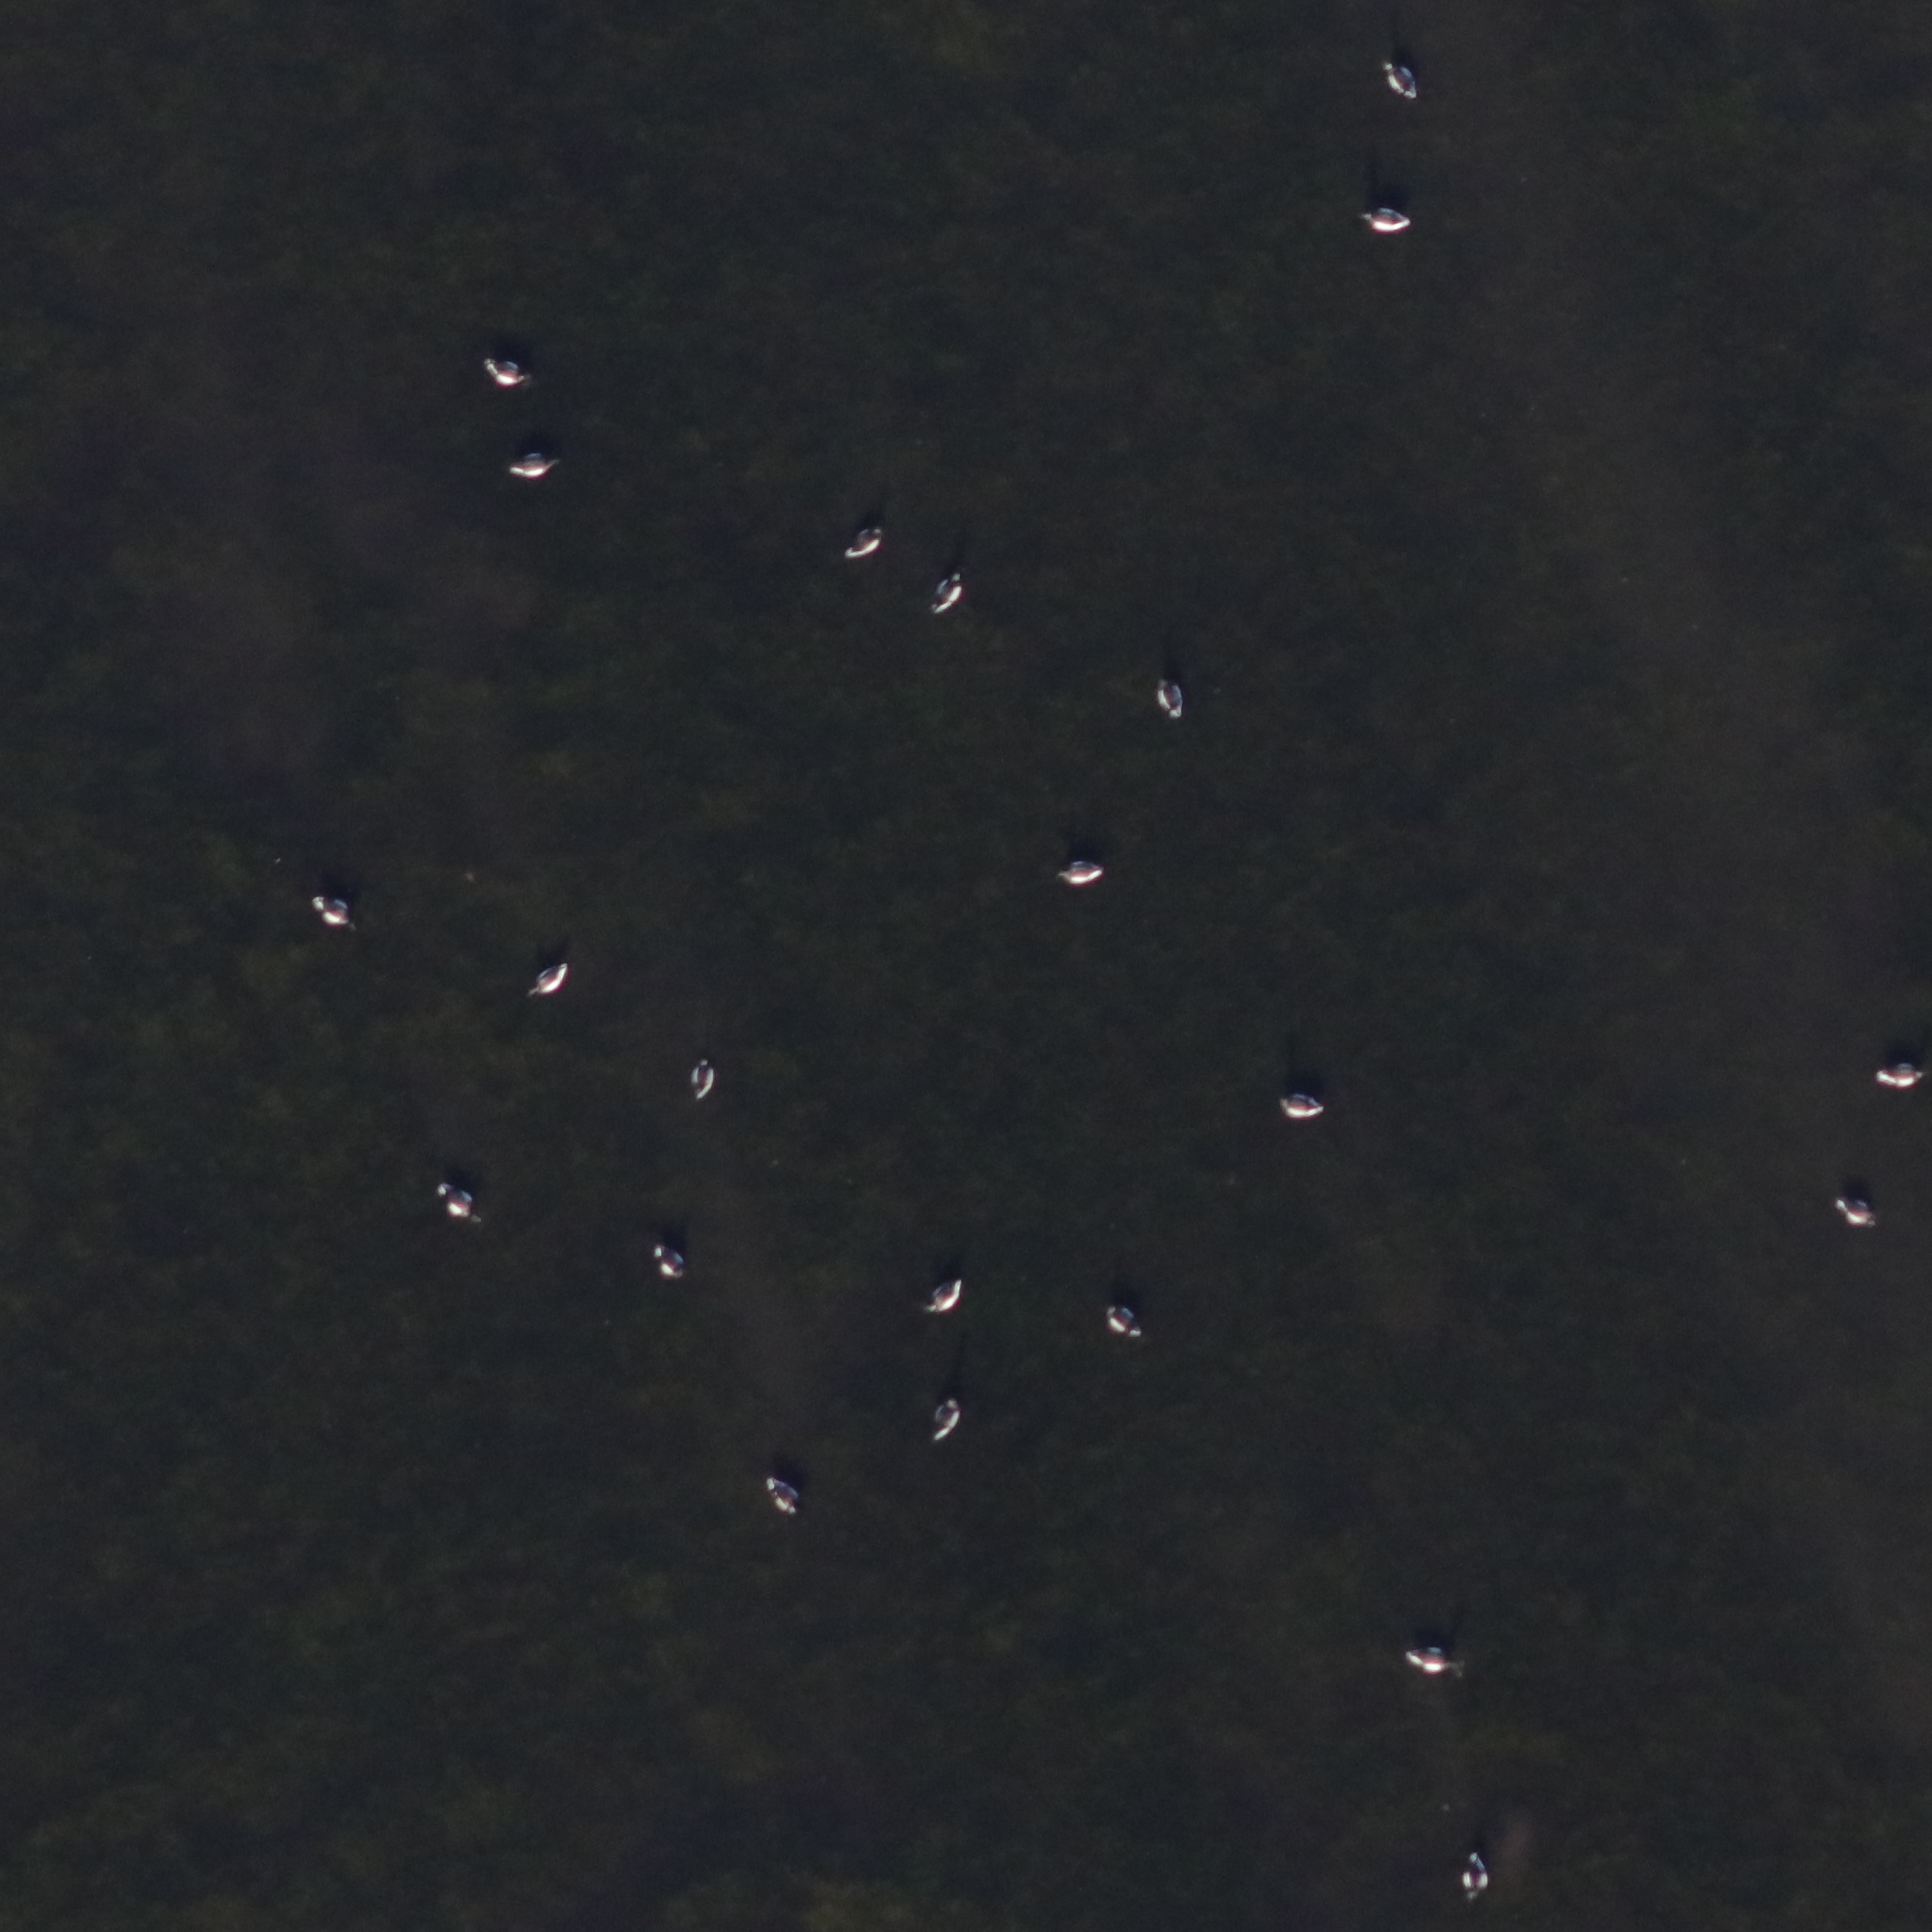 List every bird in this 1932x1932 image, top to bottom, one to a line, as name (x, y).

brant (1399, 76)
brant (1385, 218)
brant (507, 370)
brant (533, 462)
brant (863, 541)
brant (946, 593)
brant (1169, 695)
brant (1079, 870)
brant (334, 911)
brant (547, 978)
brant (1902, 1073)
brant (703, 1079)
brant (1299, 1105)
brant (457, 1200)
brant (1859, 1211)
brant (668, 1260)
brant (944, 1297)
brant (1122, 1318)
brant (945, 1418)
brant (783, 1495)
brant (1431, 1657)
brant (1476, 1876)